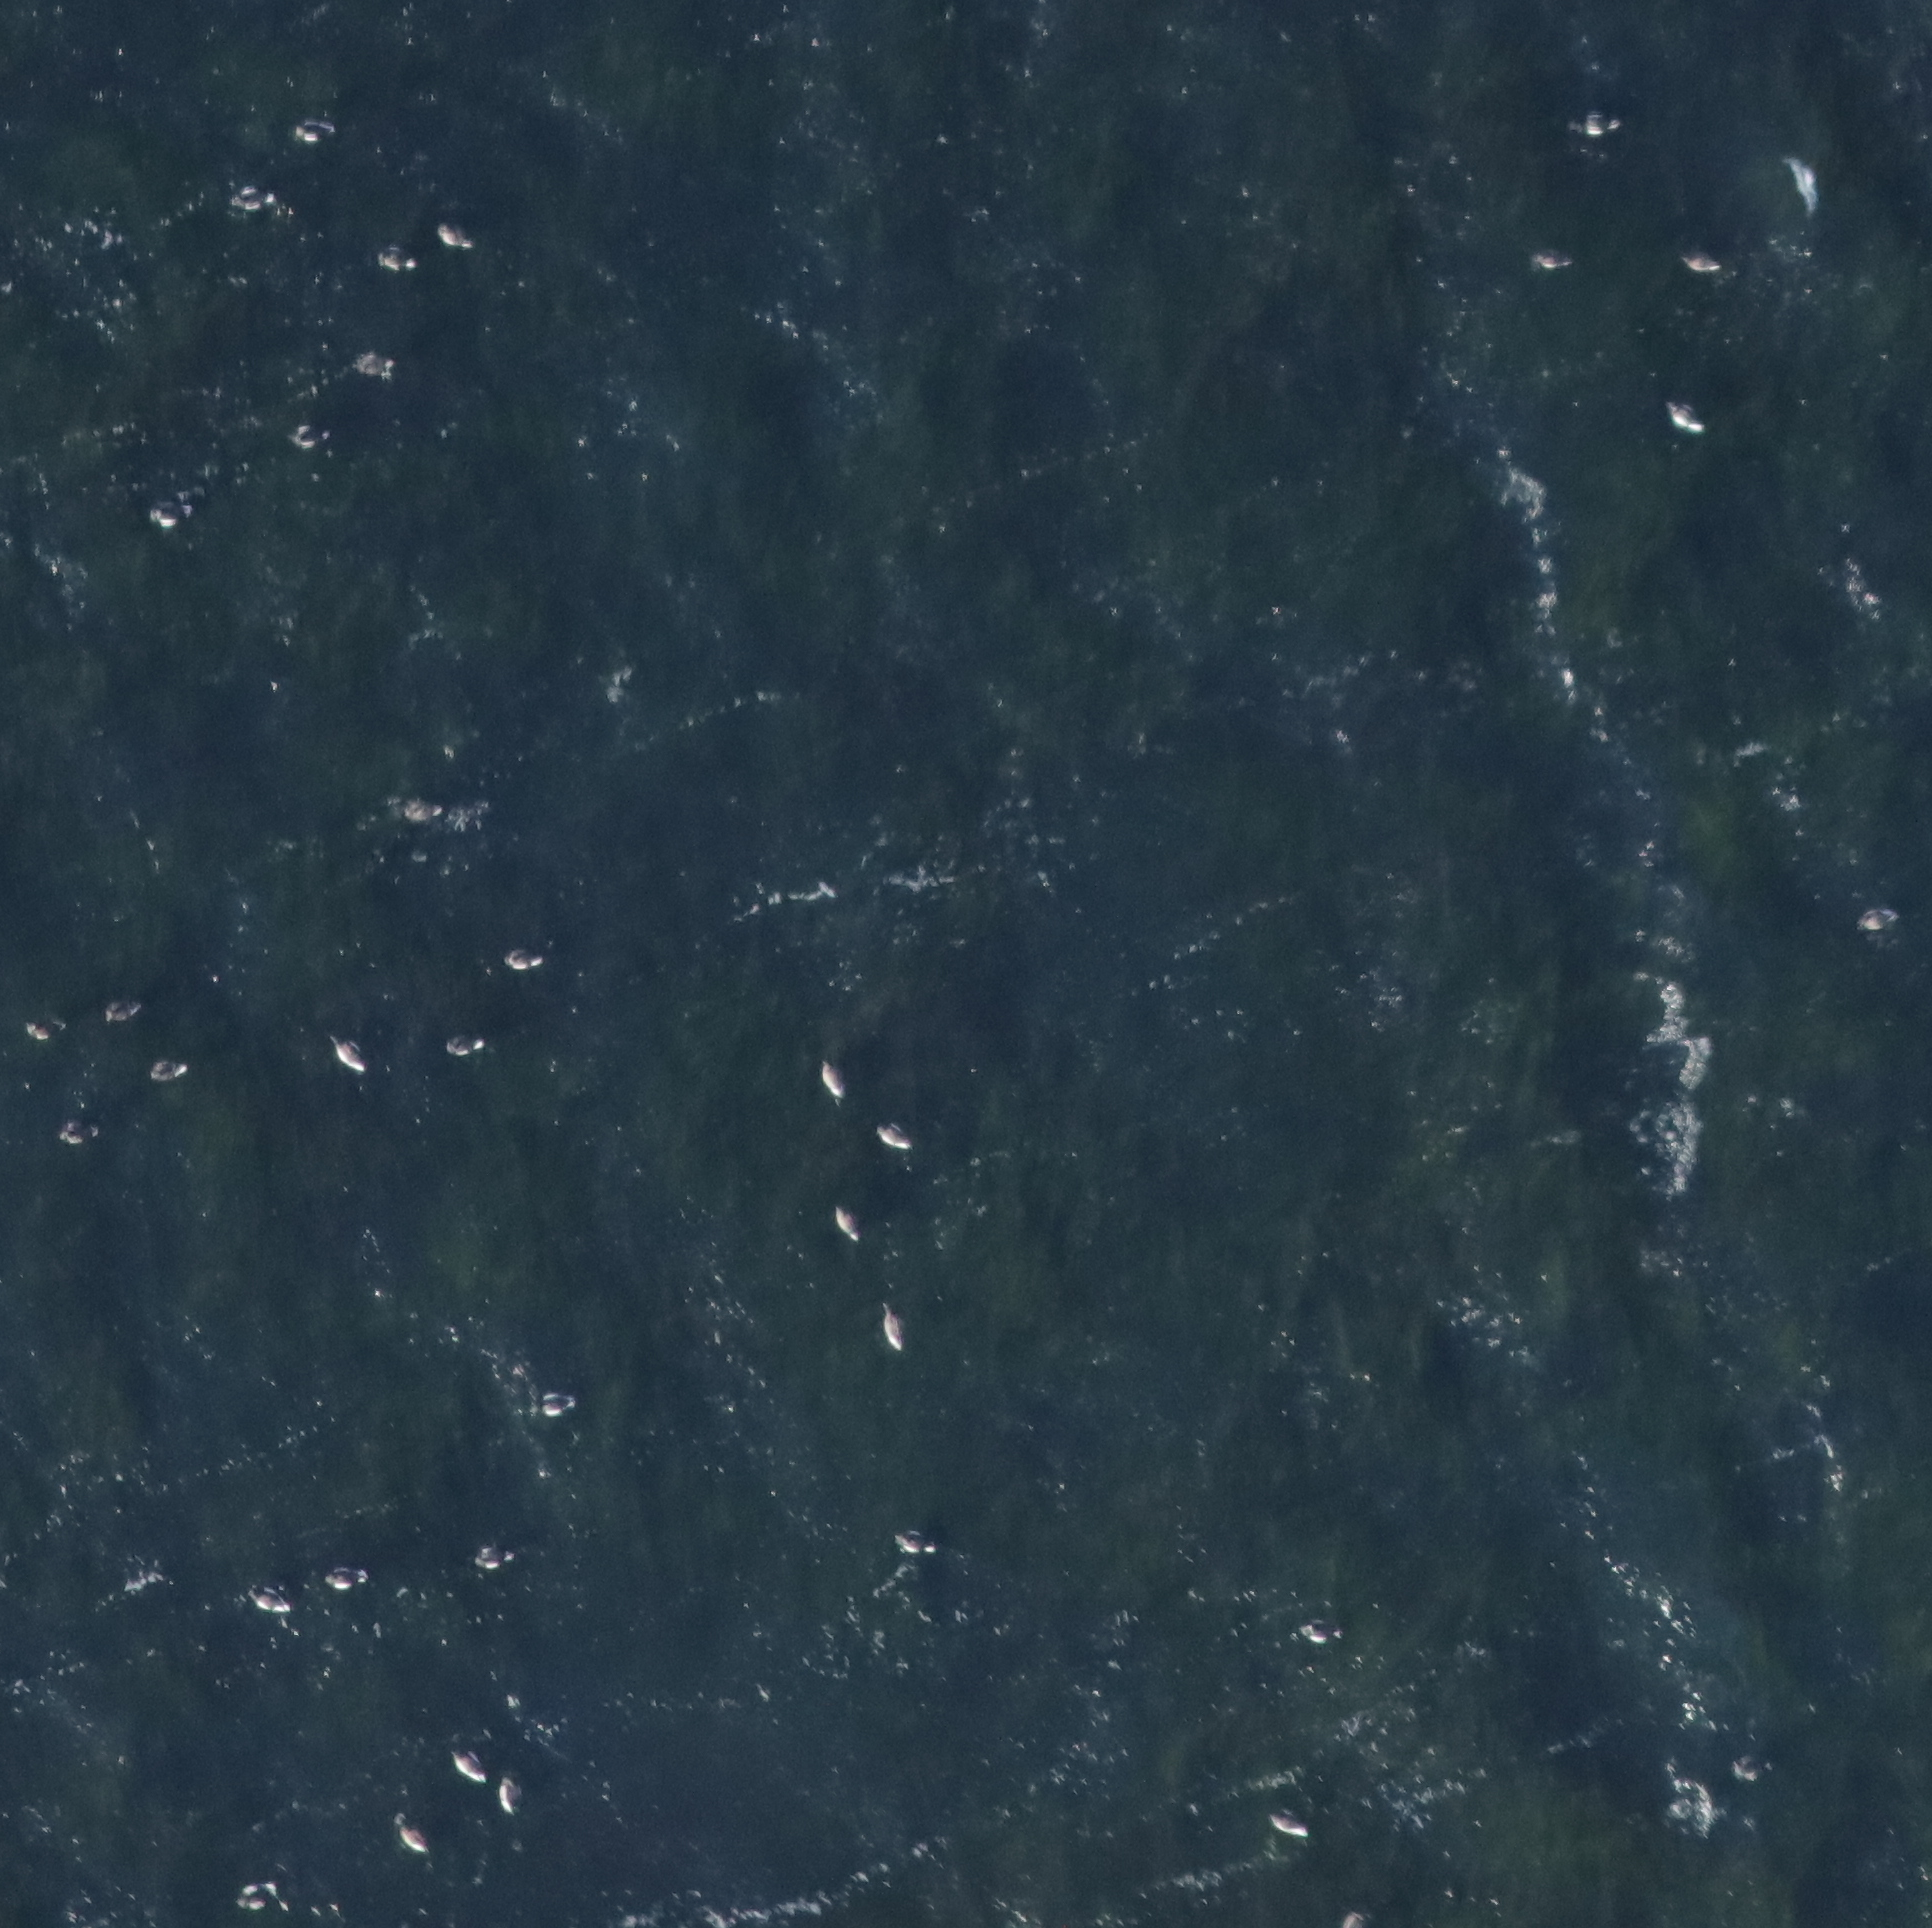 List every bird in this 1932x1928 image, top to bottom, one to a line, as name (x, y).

brant (1596, 123)
brant (311, 131)
brant (247, 198)
brant (455, 234)
brant (1549, 253)
brant (399, 257)
brant (1704, 264)
brant (373, 366)
brant (1686, 414)
brant (309, 435)
brant (167, 515)
brant (422, 814)
brant (527, 960)
brant (127, 1006)
brant (43, 1030)
brant (463, 1045)
brant (349, 1059)
brant (171, 1069)
brant (834, 1080)
brant (77, 1136)
brant (893, 1136)
brant (847, 1222)
brant (892, 1329)
brant (553, 1407)
brant (912, 1542)
brant (492, 1559)
brant (344, 1576)
brant (274, 1601)
brant (1313, 1628)
brant (466, 1765)
brant (507, 1792)
brant (1291, 1823)
brant (407, 1833)
brant (258, 1900)